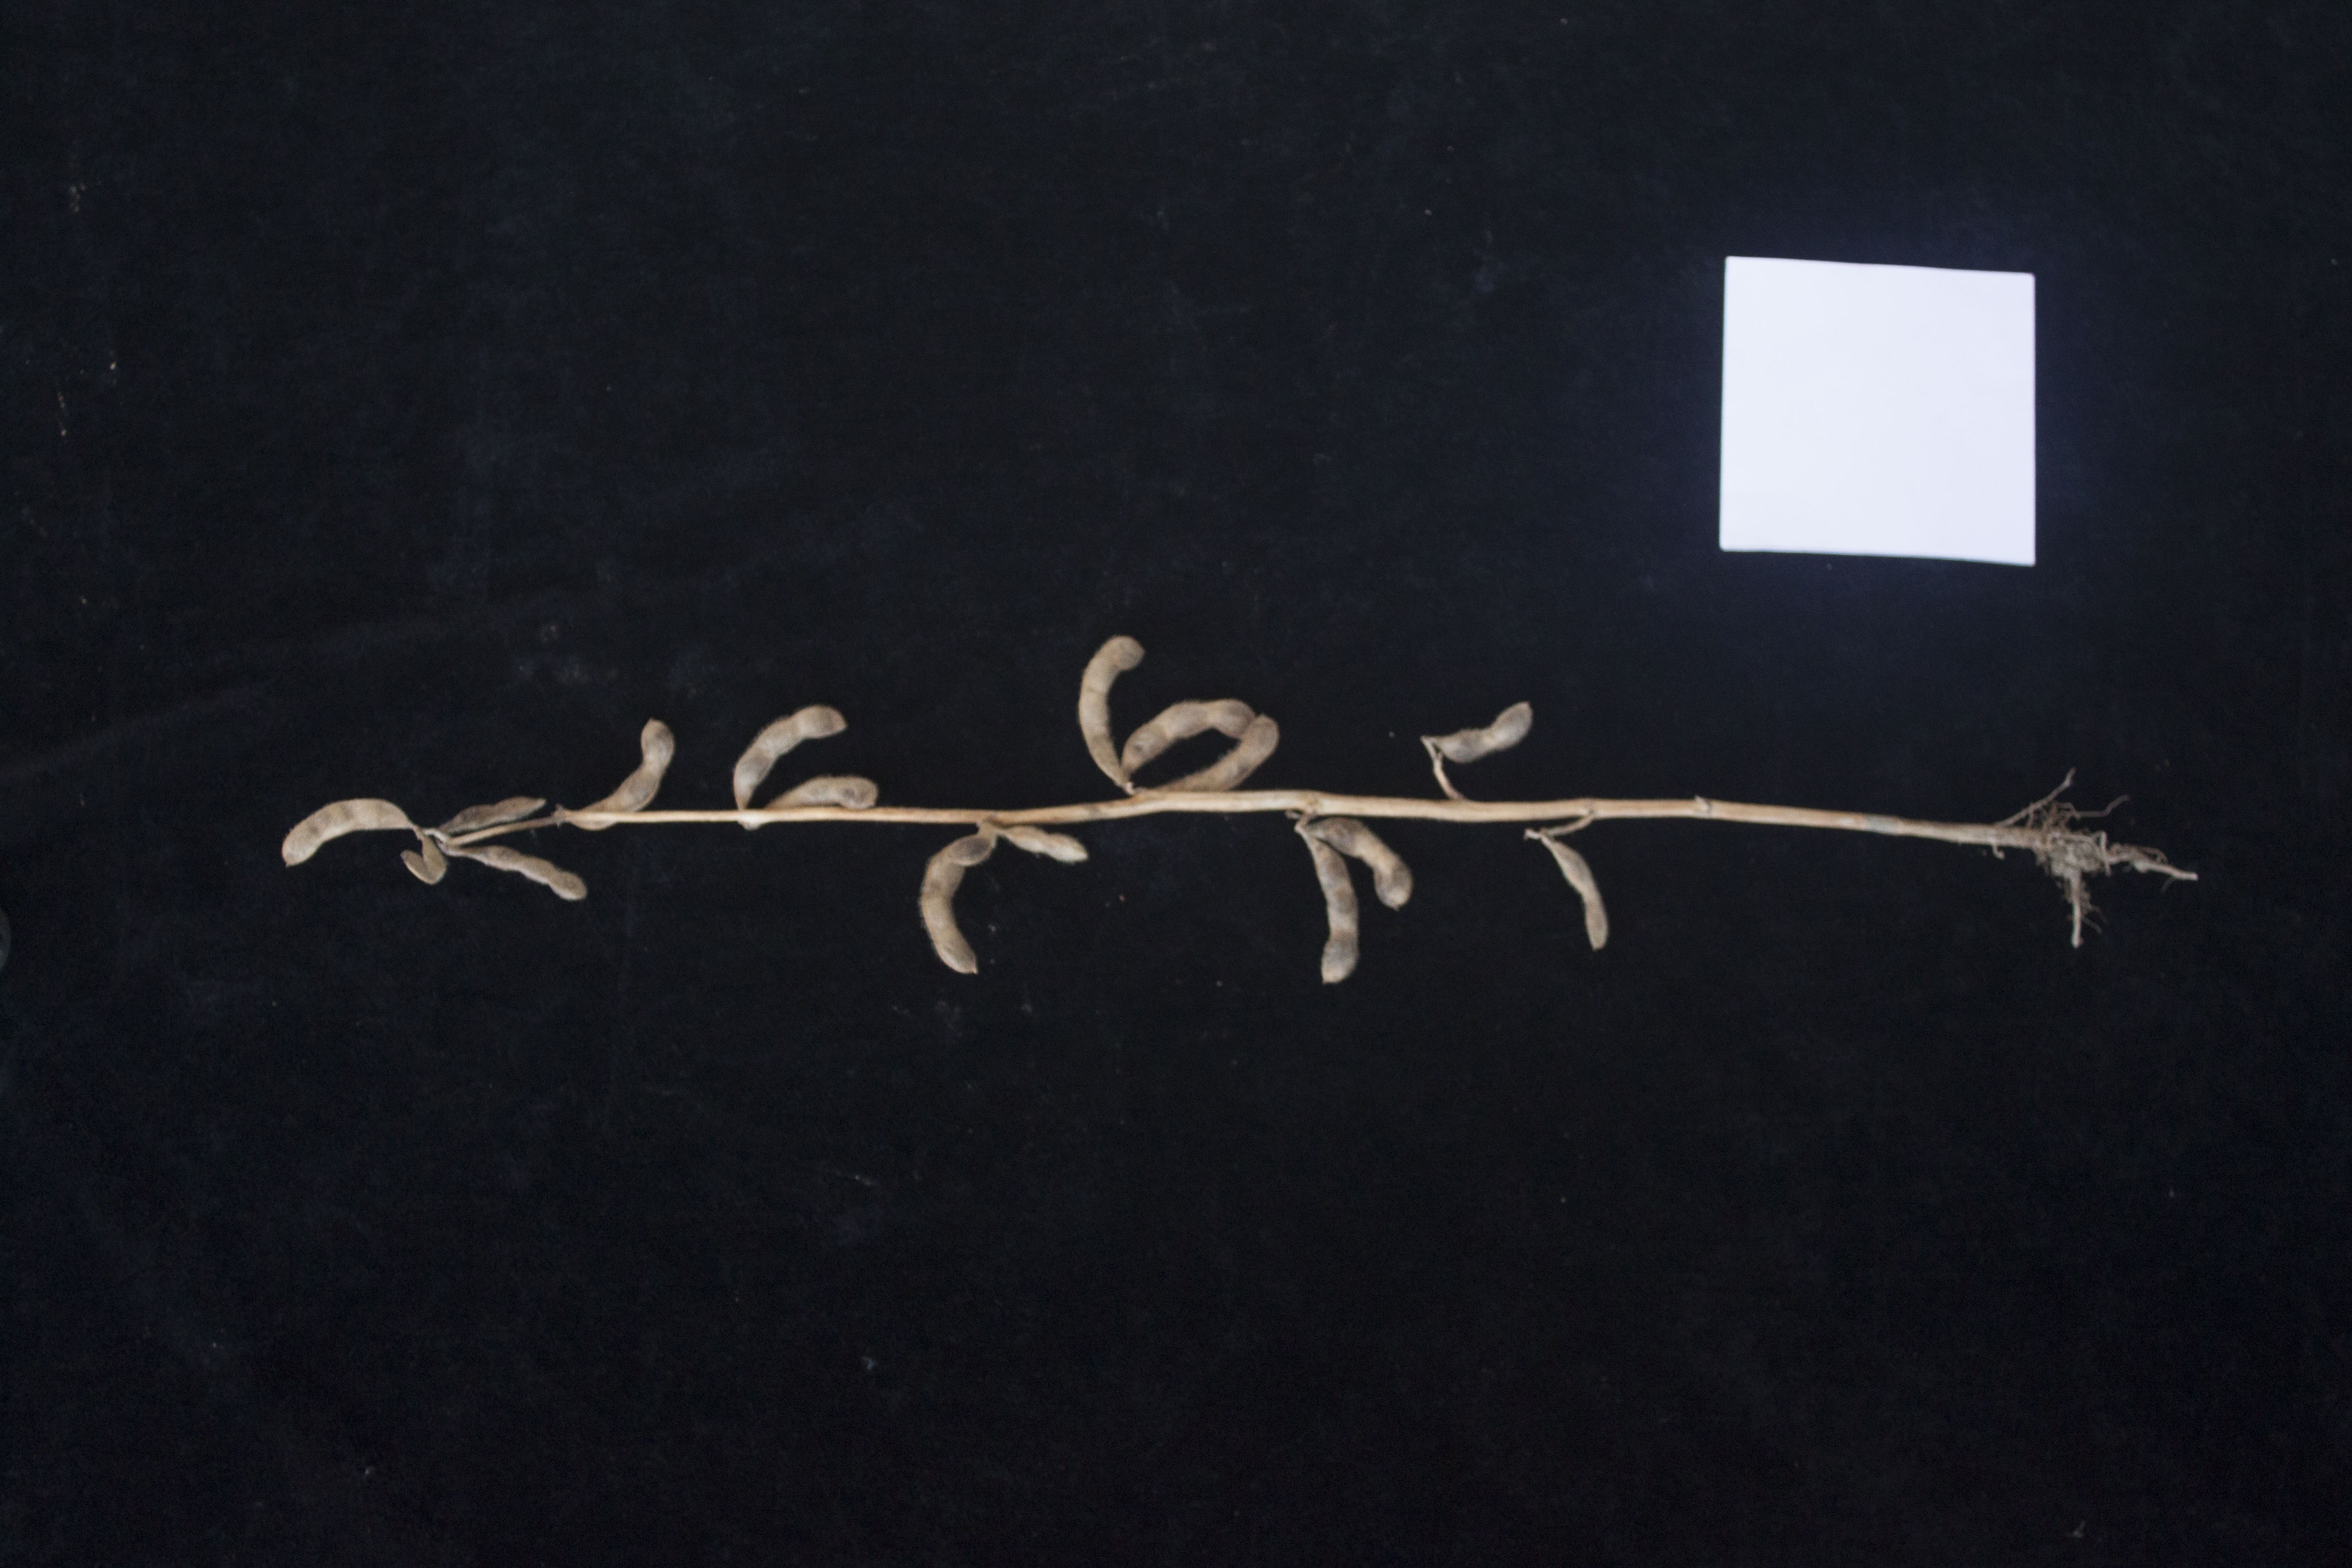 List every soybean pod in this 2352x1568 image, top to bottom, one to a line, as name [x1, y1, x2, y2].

soybean pod [1078, 638, 1145, 797]
soybean pod [1122, 699, 1259, 776]
soybean pod [1423, 704, 1532, 764]
soybean pod [734, 706, 847, 810]
soybean pod [1159, 716, 1280, 792]
soybean pod [564, 720, 675, 831]
soybean pod [765, 777, 879, 811]
soybean pod [437, 796, 545, 834]
soybean pod [281, 799, 416, 865]
soybean pod [1299, 820, 1413, 909]
soybean pod [918, 824, 995, 975]
soybean pod [1005, 827, 1089, 863]
soybean pod [399, 831, 447, 885]
soybean pod [1297, 832, 1359, 985]
soybean pod [1540, 838, 1609, 950]
soybean pod [440, 841, 588, 903]